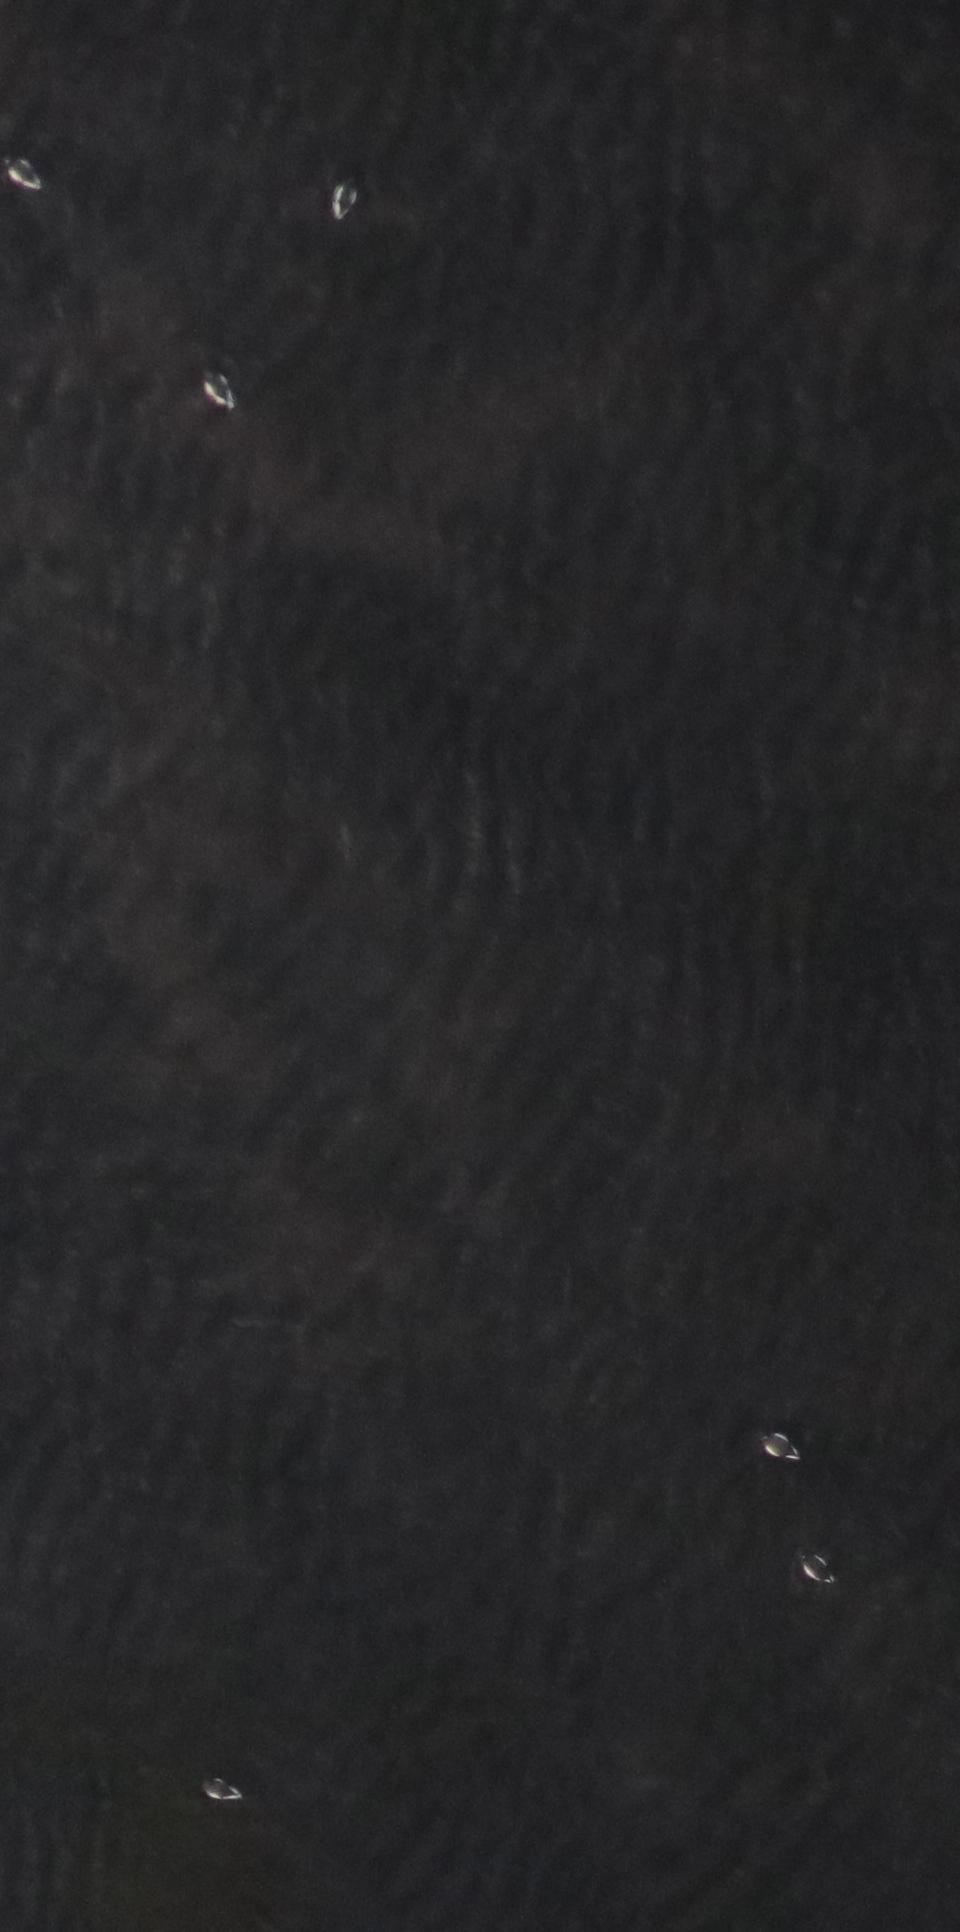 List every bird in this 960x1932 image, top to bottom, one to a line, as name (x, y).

brant (22, 171)
brant (344, 199)
brant (219, 388)
brant (779, 1445)
brant (816, 1569)
brant (219, 1788)